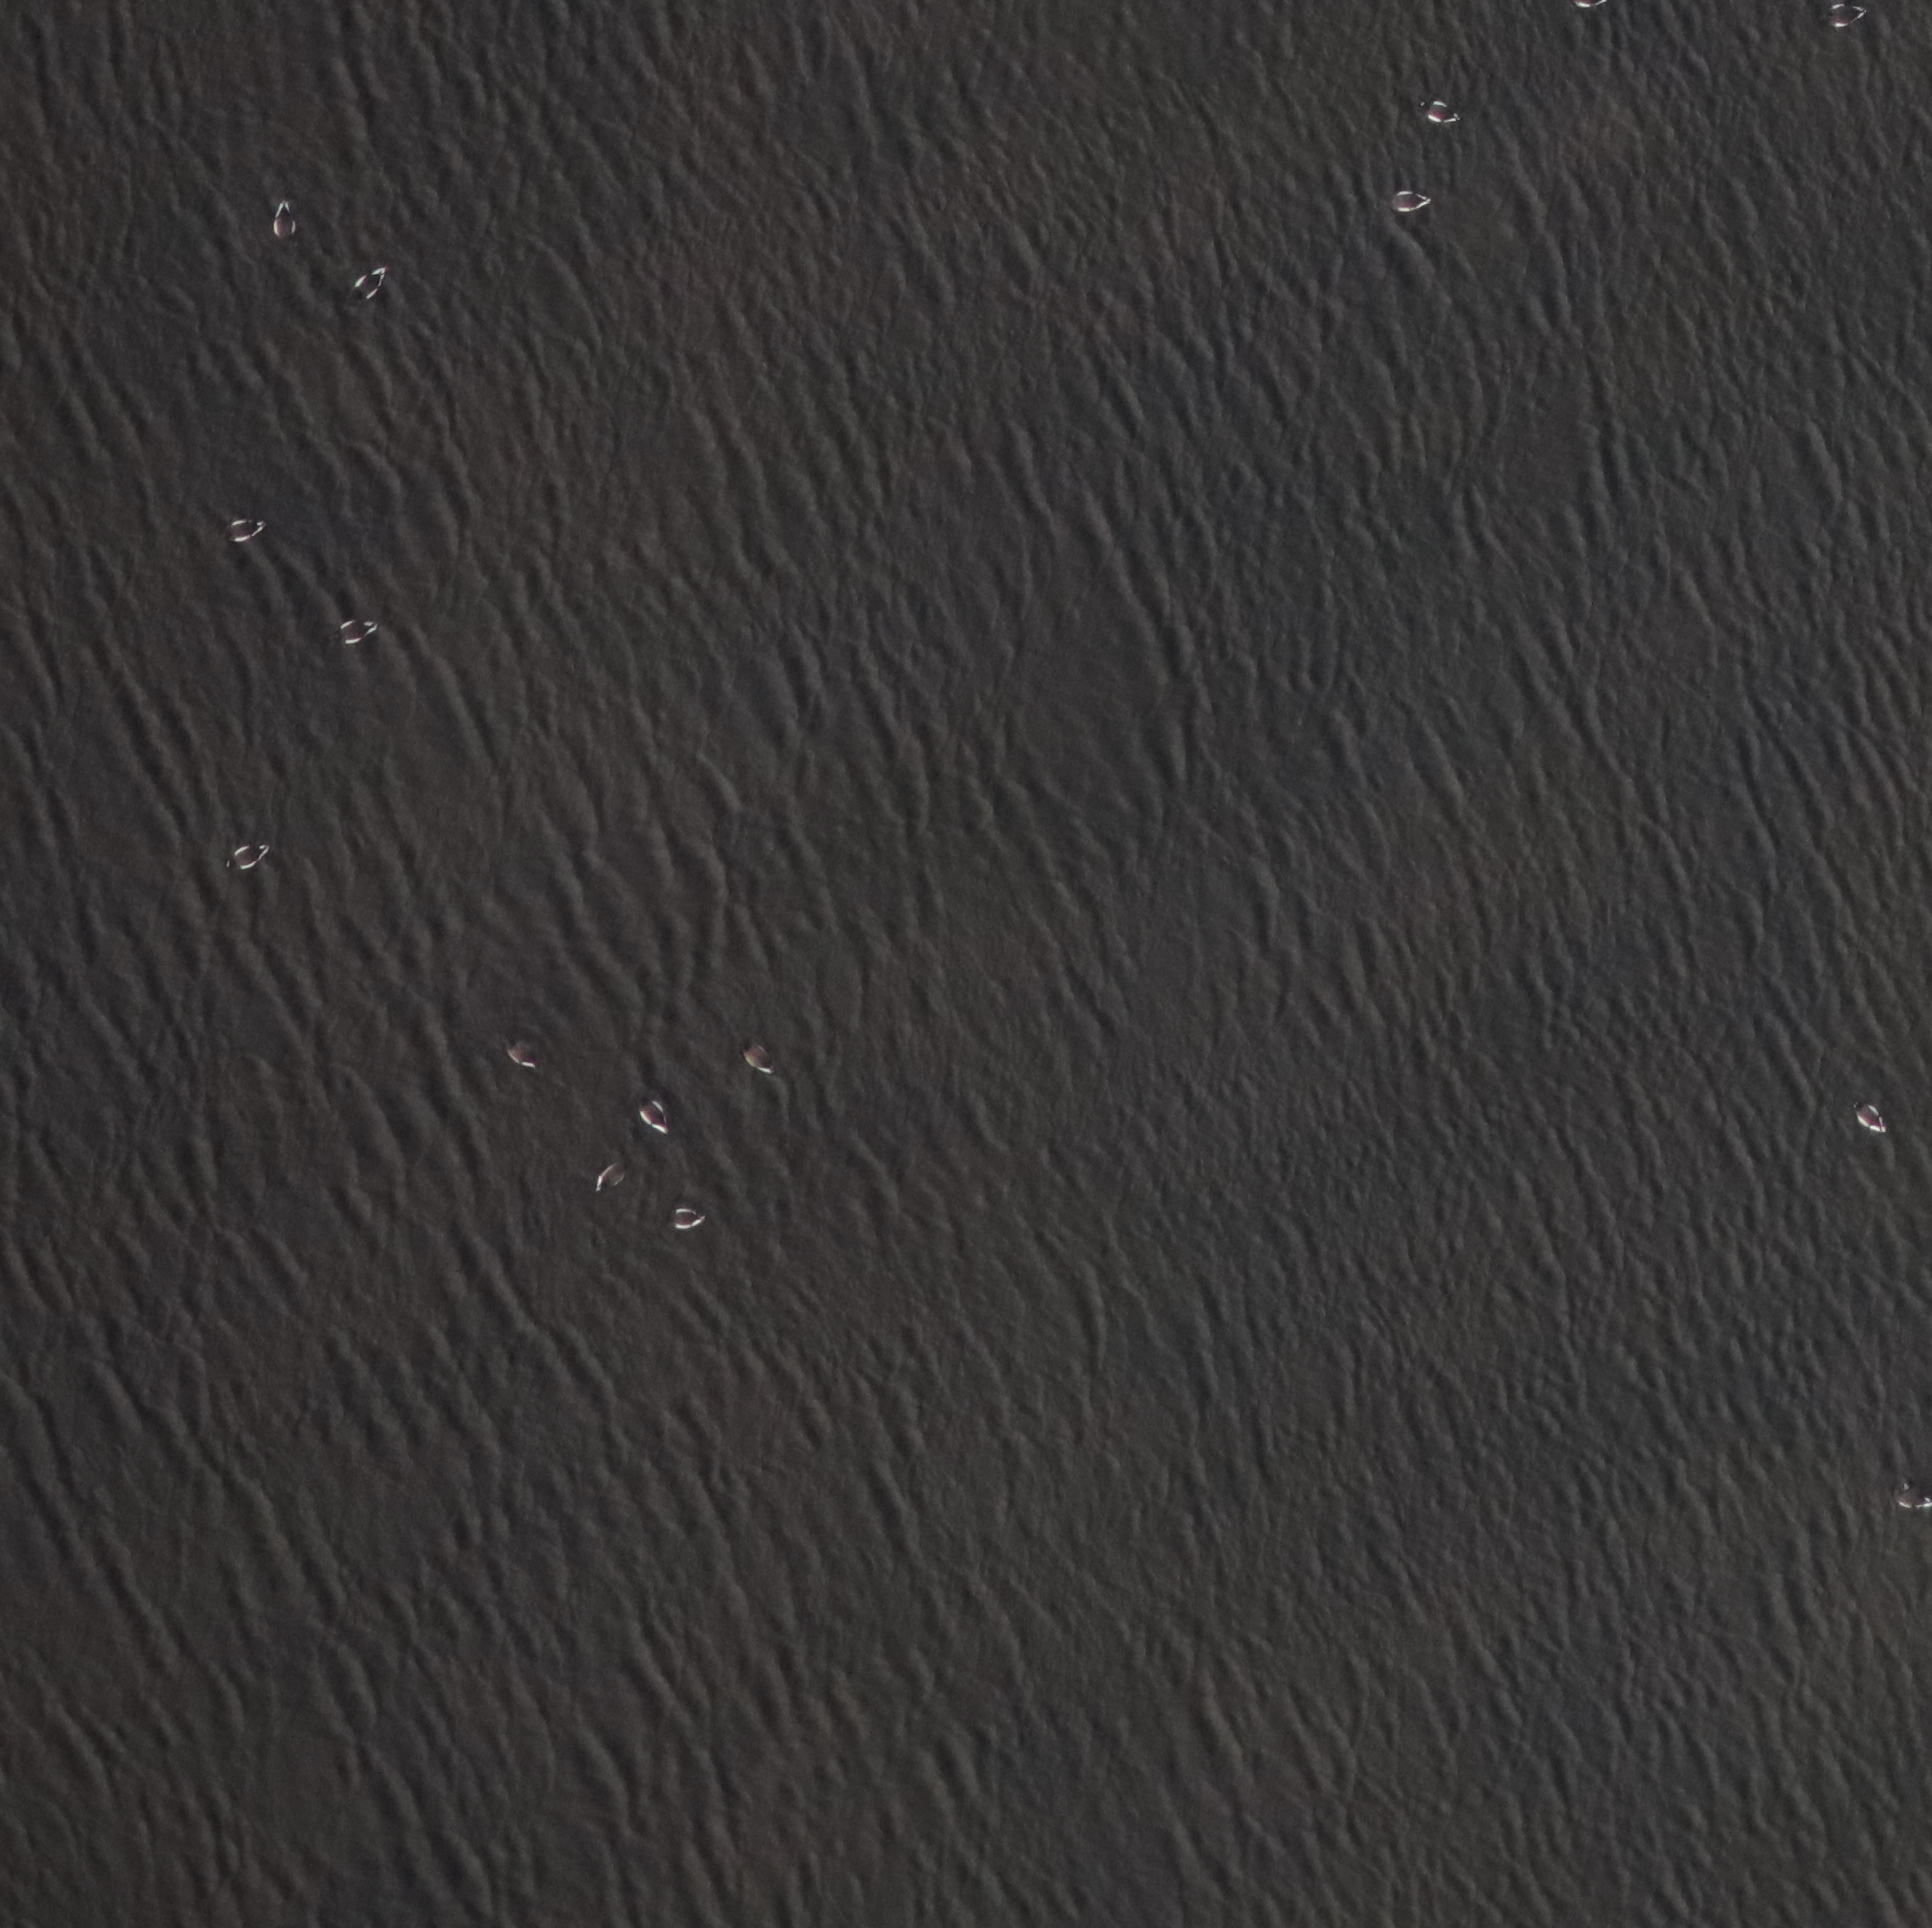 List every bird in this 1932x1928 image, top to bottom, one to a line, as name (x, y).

brant (1843, 14)
brant (1437, 110)
brant (1406, 200)
brant (284, 222)
brant (368, 285)
brant (245, 531)
brant (356, 629)
brant (247, 857)
brant (522, 1053)
brant (759, 1058)
brant (654, 1114)
brant (1869, 1116)
brant (610, 1175)
brant (687, 1218)
brant (1914, 1498)